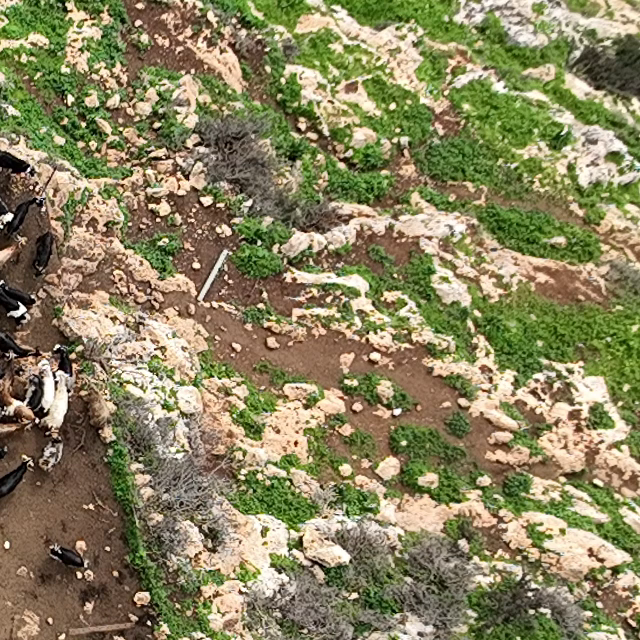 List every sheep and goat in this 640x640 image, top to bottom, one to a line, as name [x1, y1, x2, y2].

goat [0, 147, 37, 177]
goat [0, 182, 15, 224]
goat [0, 196, 47, 239]
goat [0, 215, 5, 257]
goat [32, 232, 53, 278]
goat [0, 234, 29, 269]
goat [0, 280, 33, 307]
goat [0, 285, 32, 324]
goat [0, 330, 41, 357]
goat [0, 340, 5, 379]
goat [53, 343, 76, 389]
goat [16, 363, 44, 411]
goat [40, 370, 69, 428]
goat [81, 376, 114, 428]
goat [0, 377, 36, 425]
goat [0, 400, 6, 418]
goat [0, 417, 39, 442]
goat [39, 428, 61, 470]
goat [0, 444, 5, 472]
goat [0, 454, 34, 498]
goat [47, 543, 84, 568]